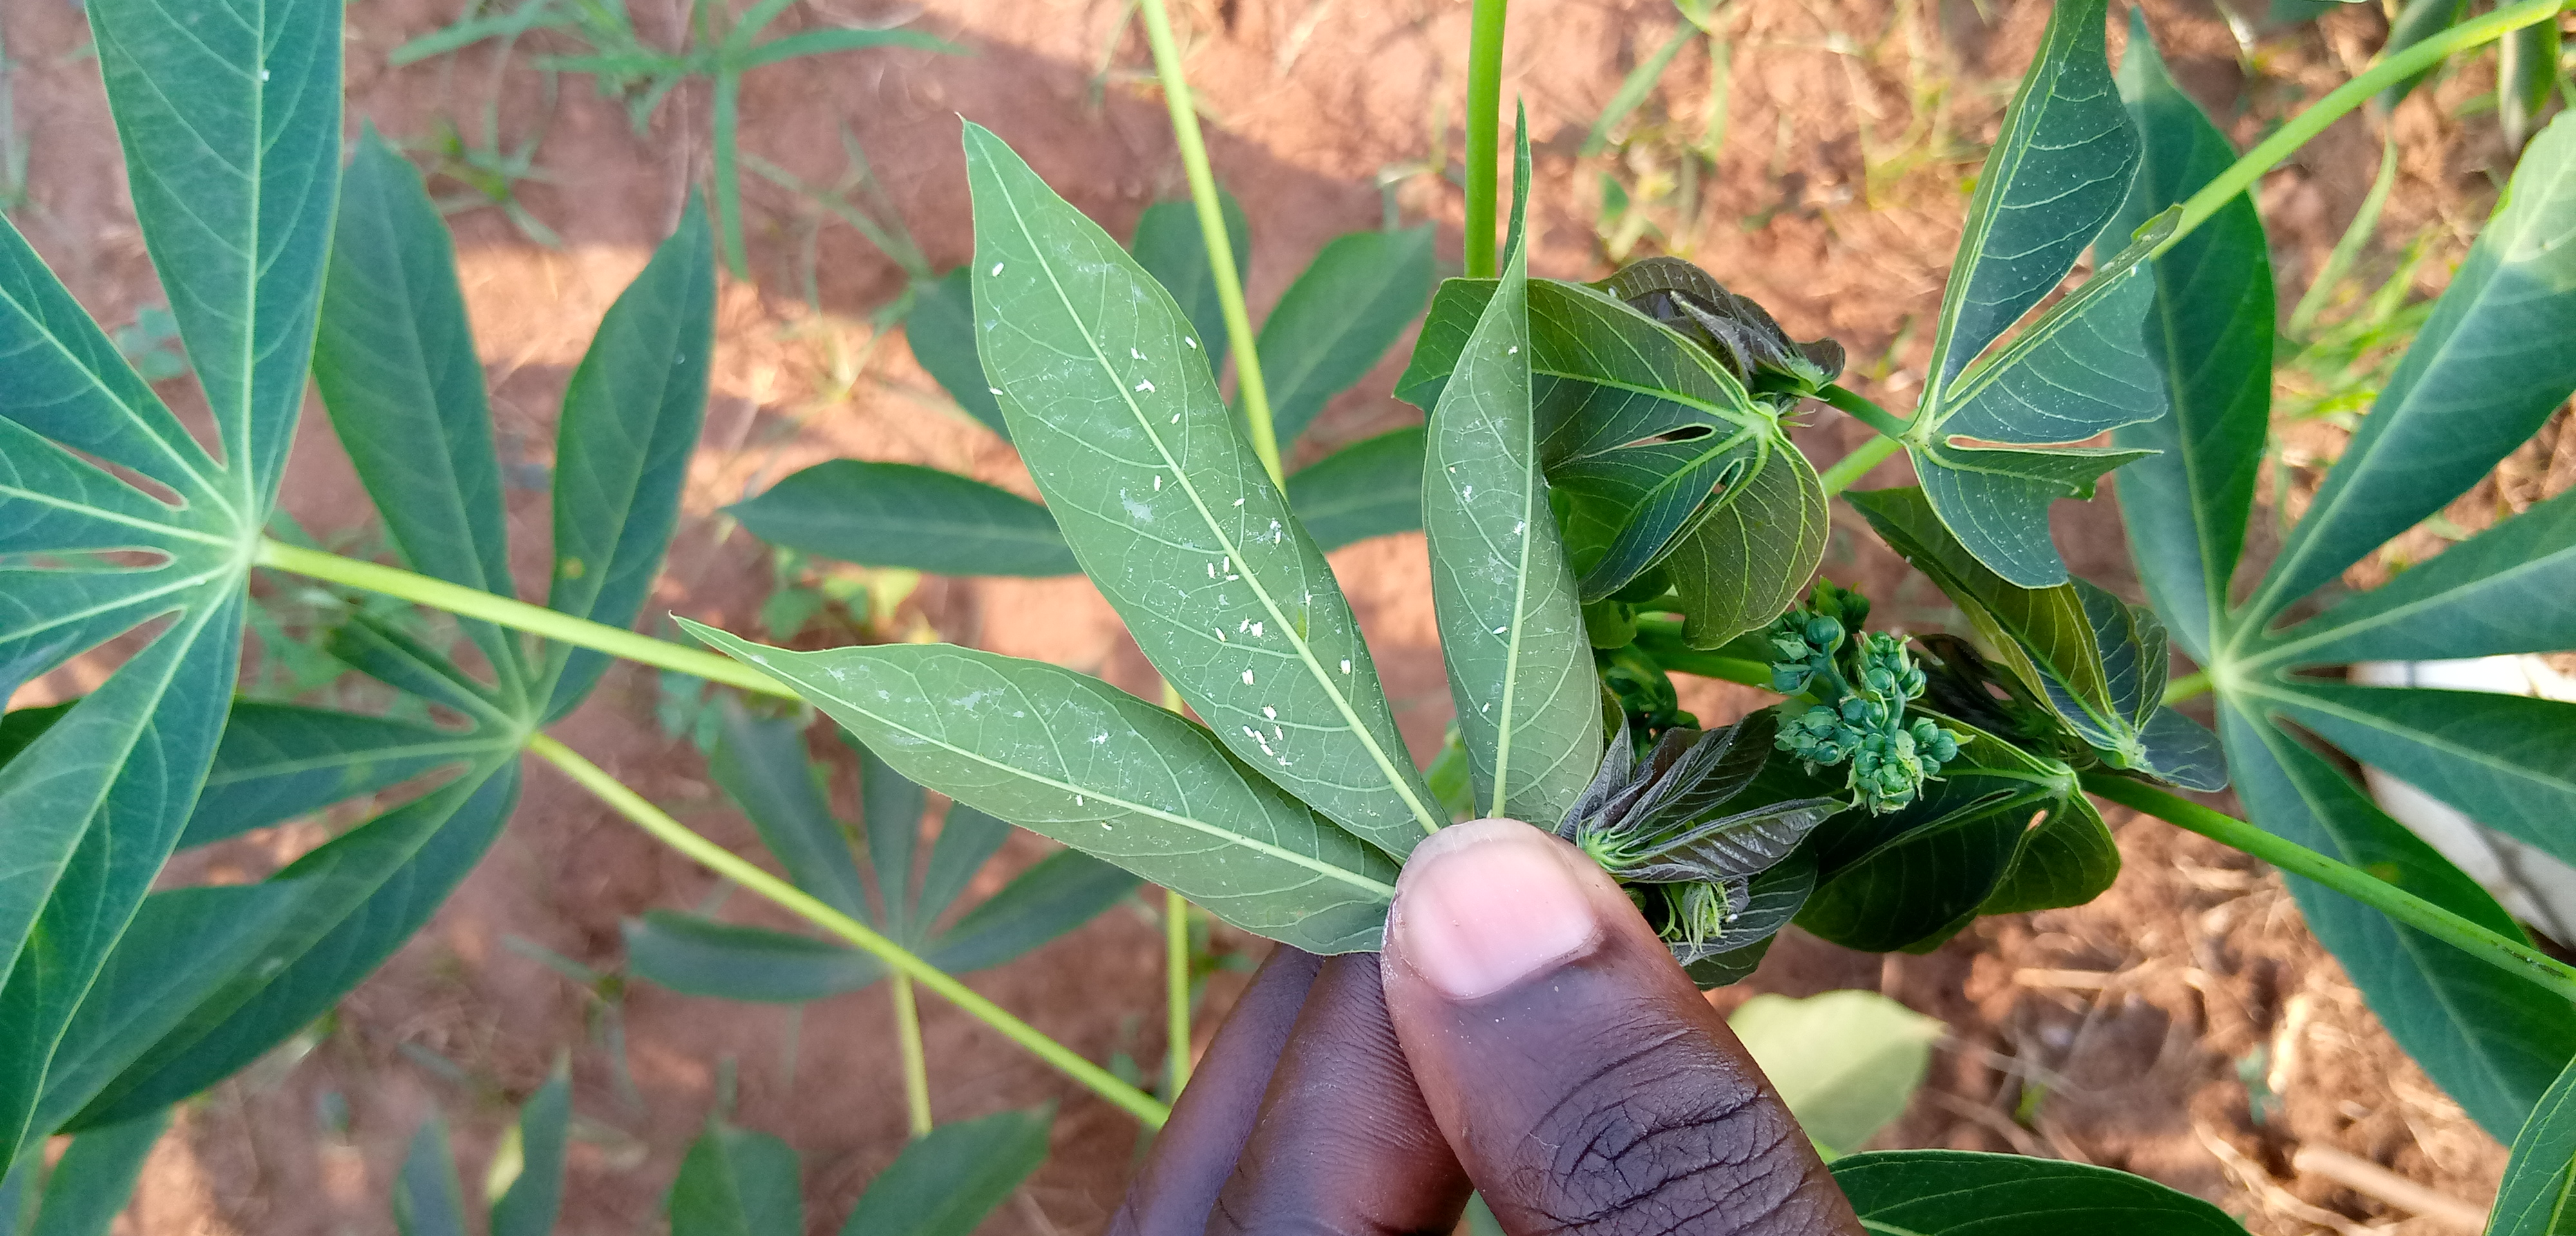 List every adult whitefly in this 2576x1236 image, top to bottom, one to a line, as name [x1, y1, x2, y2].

whitefly [2139, 232, 2152, 243]
whitefly [990, 259, 1009, 279]
whitefly [2099, 261, 2116, 273]
whitefly [2129, 265, 2140, 278]
whitefly [1182, 333, 1199, 350]
whitefly [1506, 341, 1520, 358]
whitefly [1129, 345, 1142, 360]
whitefly [1133, 375, 1157, 396]
whitefly [986, 386, 1004, 398]
whitefly [1916, 391, 1921, 407]
whitefly [1169, 409, 1181, 425]
whitefly [1447, 464, 1456, 473]
whitefly [1153, 473, 1162, 493]
whitefly [1461, 483, 1477, 504]
whitefly [1232, 496, 1247, 508]
whitefly [1269, 518, 1282, 532]
whitefly [1511, 519, 1529, 537]
whitefly [1274, 529, 1284, 546]
whitefly [1222, 554, 1232, 573]
whitefly [1902, 554, 1915, 565]
whitefly [1206, 561, 1217, 581]
whitefly [1223, 573, 1242, 581]
whitefly [1238, 615, 1249, 633]
whitefly [1249, 619, 1265, 641]
whitefly [1213, 624, 1226, 642]
whitefly [1490, 624, 1508, 635]
whitefly [1339, 657, 1352, 677]
whitefly [1240, 668, 1255, 688]
whitefly [1480, 700, 1492, 713]
whitefly [1262, 703, 1283, 722]
whitefly [1242, 724, 1253, 739]
whitefly [1274, 724, 1287, 740]
whitefly [1253, 727, 1269, 745]
whitefly [1090, 728, 1111, 745]
whitefly [1728, 740, 1734, 745]
whitefly [1258, 742, 1274, 758]
whitefly [1276, 754, 1293, 769]
whitefly [1075, 792, 1084, 808]
whitefly [1099, 819, 1113, 832]
whitefly [1725, 912, 1739, 924]